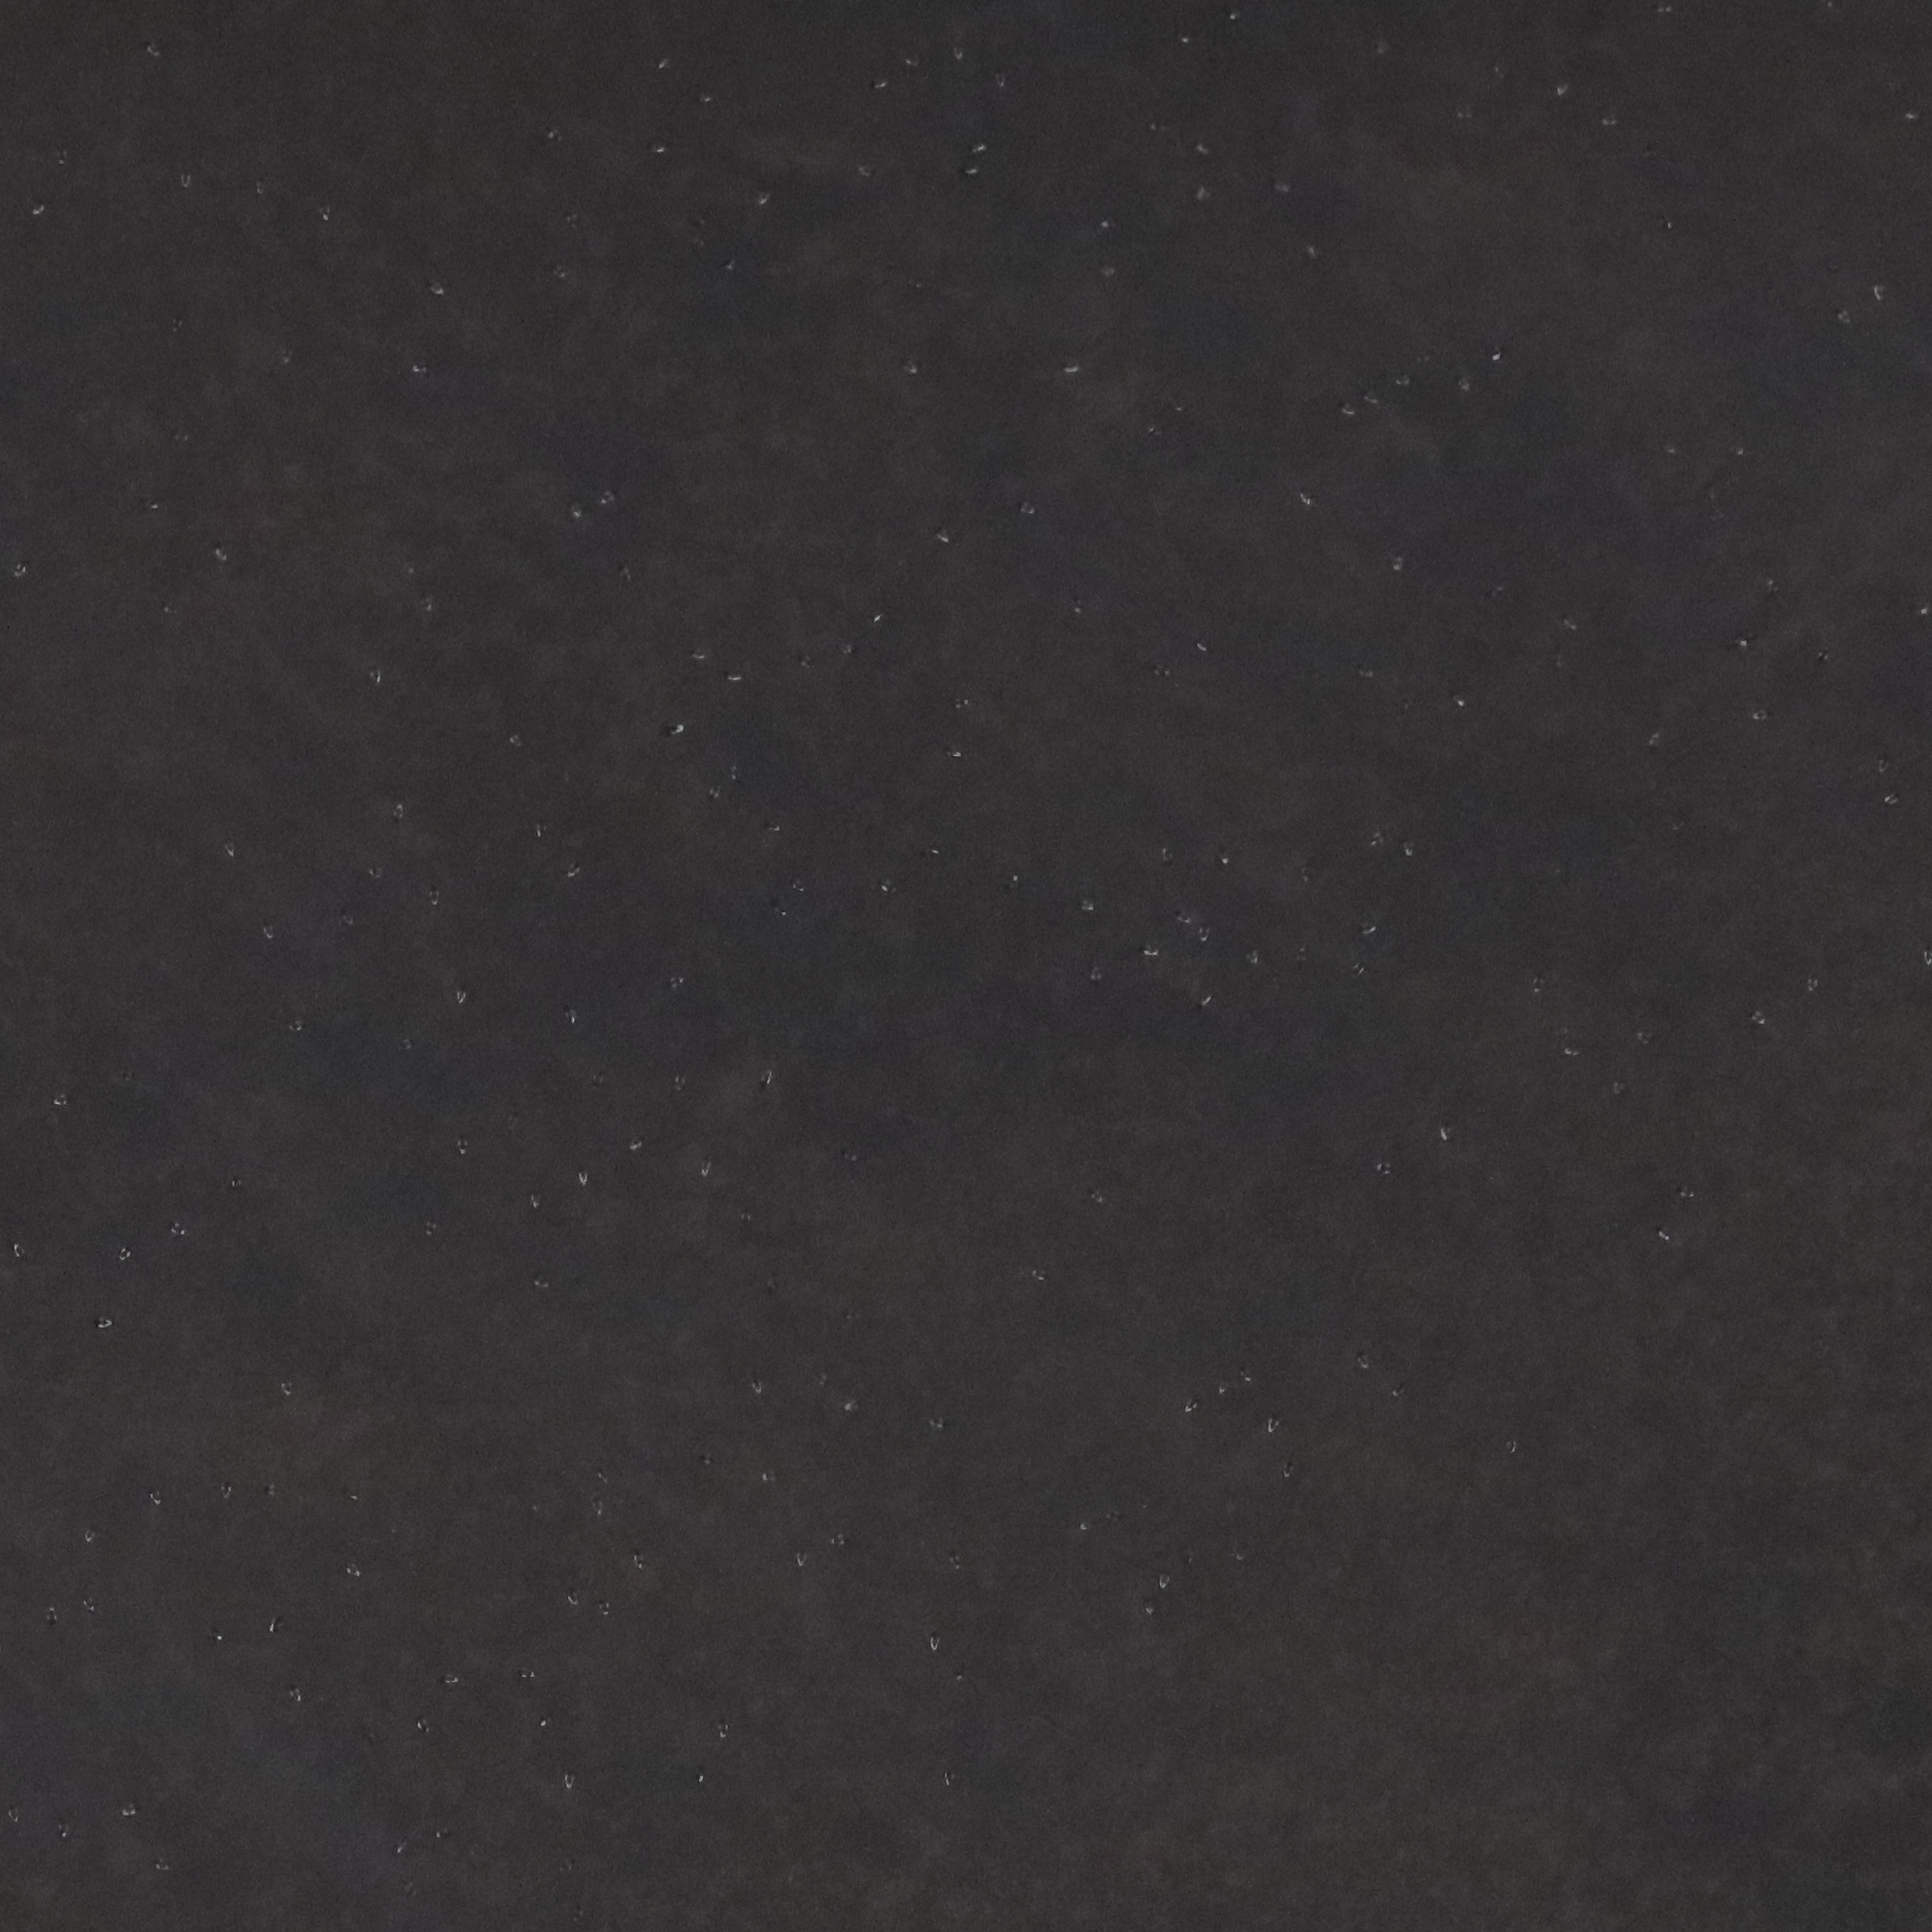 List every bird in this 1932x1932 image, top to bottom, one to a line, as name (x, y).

brant (1662, 9)
brant (1230, 19)
brant (1192, 39)
brant (1389, 49)
brant (973, 52)
brant (154, 54)
brant (909, 63)
brant (670, 69)
brant (1506, 70)
brant (1019, 81)
brant (878, 84)
brant (1559, 92)
brant (711, 93)
brant (1476, 108)
brant (1915, 114)
brant (1612, 129)
brant (1163, 132)
brant (558, 141)
brant (660, 142)
brant (1211, 148)
brant (1643, 149)
brant (62, 151)
brant (984, 152)
brant (867, 173)
brant (974, 176)
brant (179, 181)
brant (1289, 190)
brant (255, 191)
brant (1204, 195)
brant (776, 203)
brant (46, 206)
brant (316, 211)
brant (700, 218)
brant (1102, 218)
brant (1672, 223)
brant (580, 226)
brant (704, 249)
brant (1834, 259)
brant (1315, 260)
brant (1105, 267)
brant (734, 268)
brant (562, 279)
brant (926, 286)
brant (442, 288)
brant (1882, 291)
brant (1850, 315)
brant (179, 320)
brant (1502, 356)
brant (283, 357)
brant (1422, 360)
brant (1074, 368)
brant (917, 371)
brant (416, 372)
brant (1410, 378)
brant (1469, 389)
brant (1376, 401)
brant (1355, 407)
brant (1181, 409)
brant (1155, 434)
brant (181, 437)
brant (1662, 444)
brant (1739, 457)
brant (1305, 486)
brant (616, 492)
brant (1710, 493)
brant (148, 504)
brant (1037, 504)
brant (579, 514)
brant (1721, 517)
brant (953, 525)
brant (217, 545)
brant (1395, 558)
brant (408, 564)
brant (628, 574)
brant (24, 575)
brant (1482, 587)
brant (1770, 592)
brant (165, 604)
brant (1081, 605)
brant (431, 607)
brant (879, 609)
brant (1924, 611)
brant (1579, 623)
brant (1740, 638)
brant (856, 646)
brant (1203, 648)
brant (700, 653)
brant (1833, 656)
brant (801, 663)
brant (1558, 665)
brant (1157, 668)
brant (736, 674)
brant (1371, 674)
brant (373, 678)
brant (1461, 694)
brant (963, 703)
brant (1412, 706)
brant (1760, 715)
brant (678, 733)
brant (1648, 734)
brant (511, 740)
brant (957, 754)
brant (1877, 756)
brant (749, 767)
brant (722, 797)
brant (1888, 797)
brant (407, 808)
brant (778, 828)
brant (545, 833)
brant (1382, 839)
brant (1165, 846)
brant (1399, 855)
brant (236, 856)
brant (935, 857)
brant (1226, 860)
brant (577, 867)
brant (383, 873)
brant (1317, 874)
brant (1018, 885)
brant (800, 890)
brant (896, 896)
brant (436, 897)
brant (1185, 902)
brant (1088, 911)
brant (783, 914)
brant (353, 923)
brant (1371, 923)
brant (1205, 933)
brant (264, 934)
brant (1156, 947)
brant (1304, 952)
brant (1253, 958)
brant (1360, 963)
brant (1113, 975)
brant (1826, 979)
brant (674, 985)
brant (1544, 988)
brant (464, 1000)
brant (1208, 1002)
brant (583, 1017)
brant (1764, 1021)
brant (292, 1035)
brant (1650, 1035)
brant (414, 1042)
brant (1568, 1062)
brant (783, 1071)
brant (680, 1075)
brant (1631, 1076)
brant (131, 1079)
brant (609, 1079)
brant (56, 1092)
brant (518, 1128)
brant (1443, 1139)
brant (474, 1140)
brant (646, 1142)
brant (852, 1150)
brant (708, 1170)
brant (252, 1171)
brant (1390, 1180)
brant (593, 1182)
brant (1683, 1189)
brant (1091, 1200)
brant (529, 1208)
brant (757, 1222)
brant (439, 1223)
brant (170, 1226)
brant (1655, 1237)
brant (18, 1249)
brant (129, 1252)
brant (777, 1277)
brant (1028, 1279)
brant (546, 1290)
brant (864, 1306)
brant (111, 1319)
brant (1360, 1358)
brant (823, 1373)
brant (1246, 1380)
brant (749, 1382)
brant (1405, 1388)
brant (286, 1395)
brant (1216, 1396)
brant (1202, 1403)
brant (854, 1409)
brant (941, 1425)
brant (1262, 1430)
brant (1512, 1445)
brant (705, 1454)
brant (1286, 1471)
brant (601, 1473)
brant (266, 1482)
brant (771, 1483)
brant (224, 1491)
brant (348, 1492)
brant (159, 1500)
brant (1145, 1503)
brant (593, 1505)
brant (1115, 1520)
brant (1087, 1523)
brant (86, 1532)
brant (844, 1534)
brant (1193, 1556)
brant (1238, 1556)
brant (805, 1563)
brant (639, 1564)
brant (957, 1564)
brant (351, 1569)
brant (1164, 1584)
brant (571, 1589)
brant (99, 1606)
brant (601, 1613)
brant (54, 1618)
brant (1141, 1621)
brant (280, 1624)
brant (213, 1629)
brant (941, 1645)
brant (15, 1647)
brant (528, 1673)
brant (971, 1676)
brant (301, 1689)
brant (446, 1689)
brant (547, 1718)
brant (724, 1735)
brant (421, 1736)
brant (579, 1777)
brant (950, 1777)
brant (699, 1785)
brant (12, 1806)
brant (131, 1814)
brant (65, 1825)
brant (443, 1835)
brant (403, 1848)
brant (147, 1855)
brant (575, 1861)
brant (419, 1879)
brant (583, 1914)